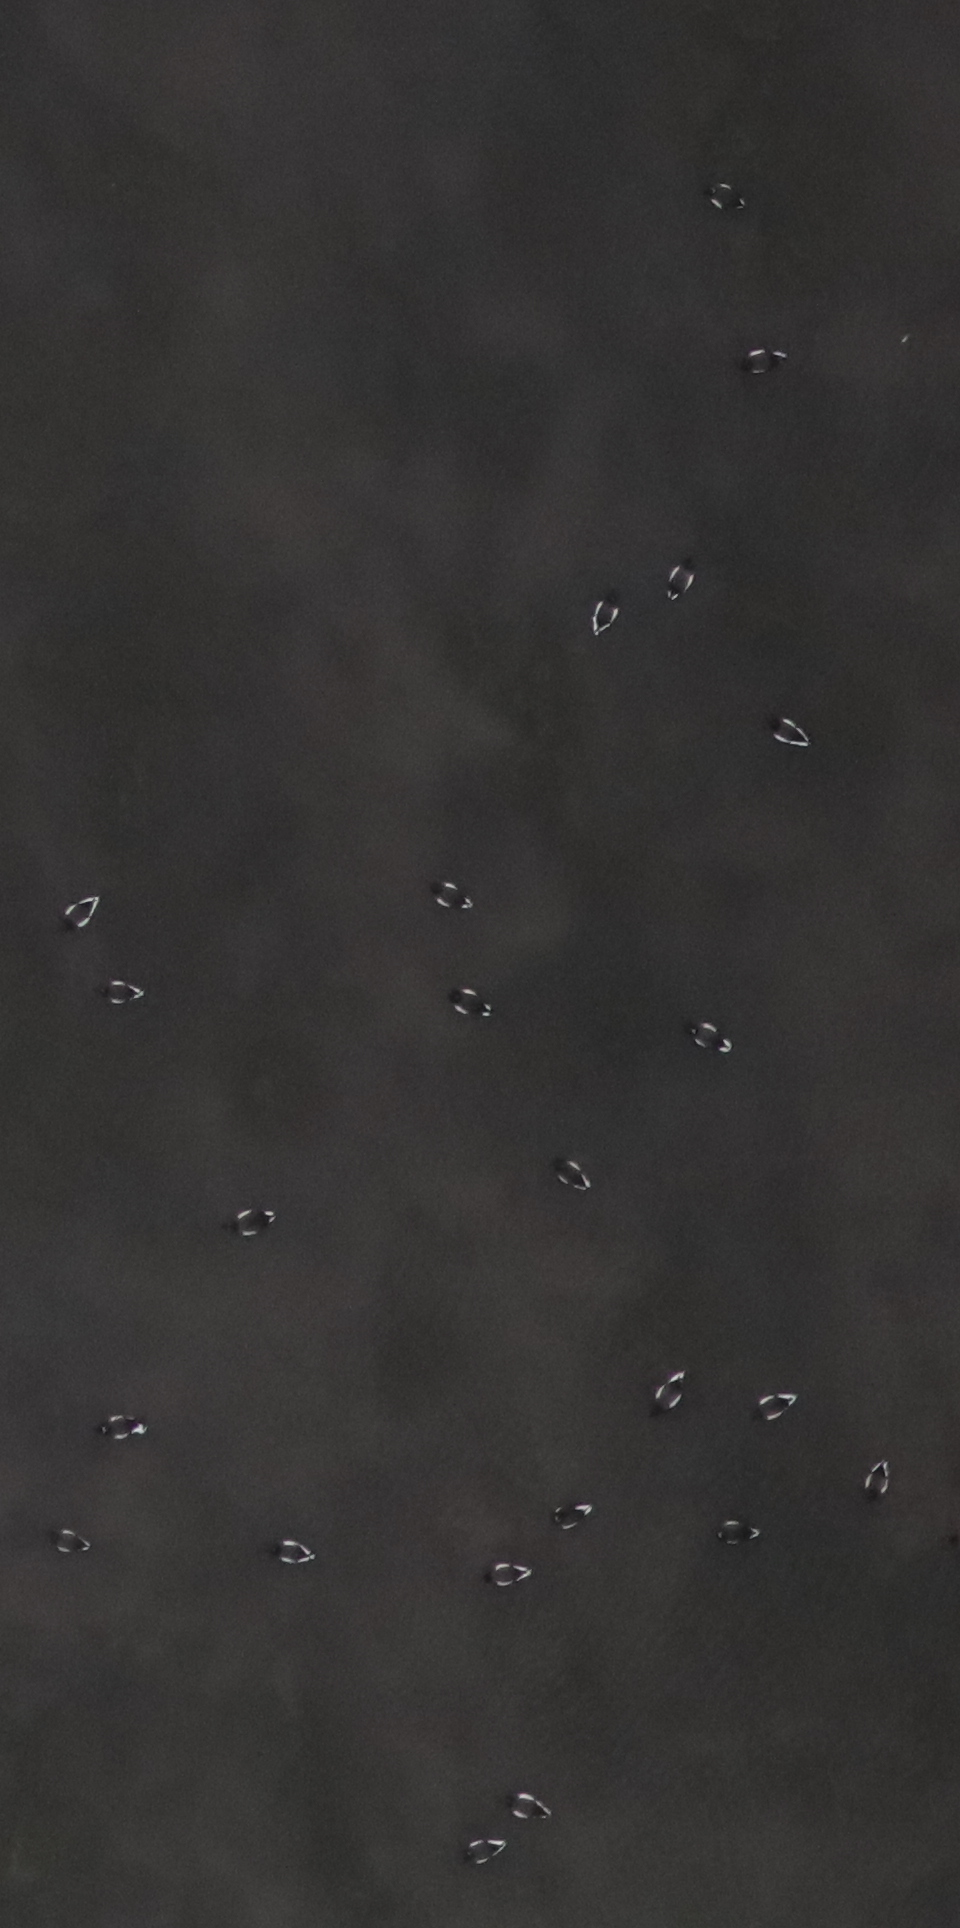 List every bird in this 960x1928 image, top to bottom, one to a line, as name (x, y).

brant (724, 195)
brant (760, 360)
brant (681, 580)
brant (605, 614)
brant (788, 733)
brant (447, 895)
brant (80, 913)
brant (123, 993)
brant (471, 1003)
brant (710, 1037)
brant (572, 1175)
brant (250, 1223)
brant (669, 1394)
brant (774, 1407)
brant (123, 1427)
brant (877, 1482)
brant (573, 1516)
brant (738, 1532)
brant (70, 1543)
brant (293, 1553)
brant (506, 1575)
brant (527, 1807)
brant (482, 1851)